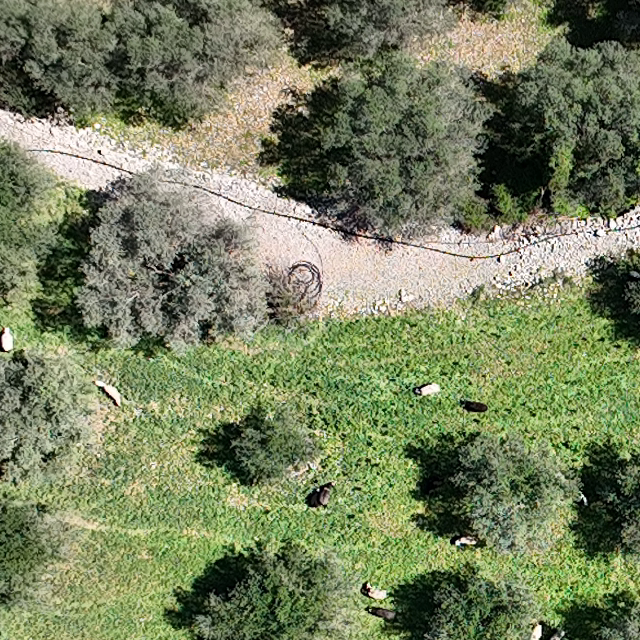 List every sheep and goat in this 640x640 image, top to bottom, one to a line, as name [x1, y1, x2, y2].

sheep [1, 326, 14, 352]
sheep [94, 380, 122, 407]
sheep [415, 383, 440, 396]
sheep [460, 398, 488, 412]
sheep [319, 481, 336, 506]
sheep [571, 489, 588, 505]
sheep [455, 537, 478, 547]
sheep [367, 581, 387, 600]
sheep [367, 607, 399, 622]
sheep [529, 624, 542, 639]
sheep [544, 630, 564, 639]